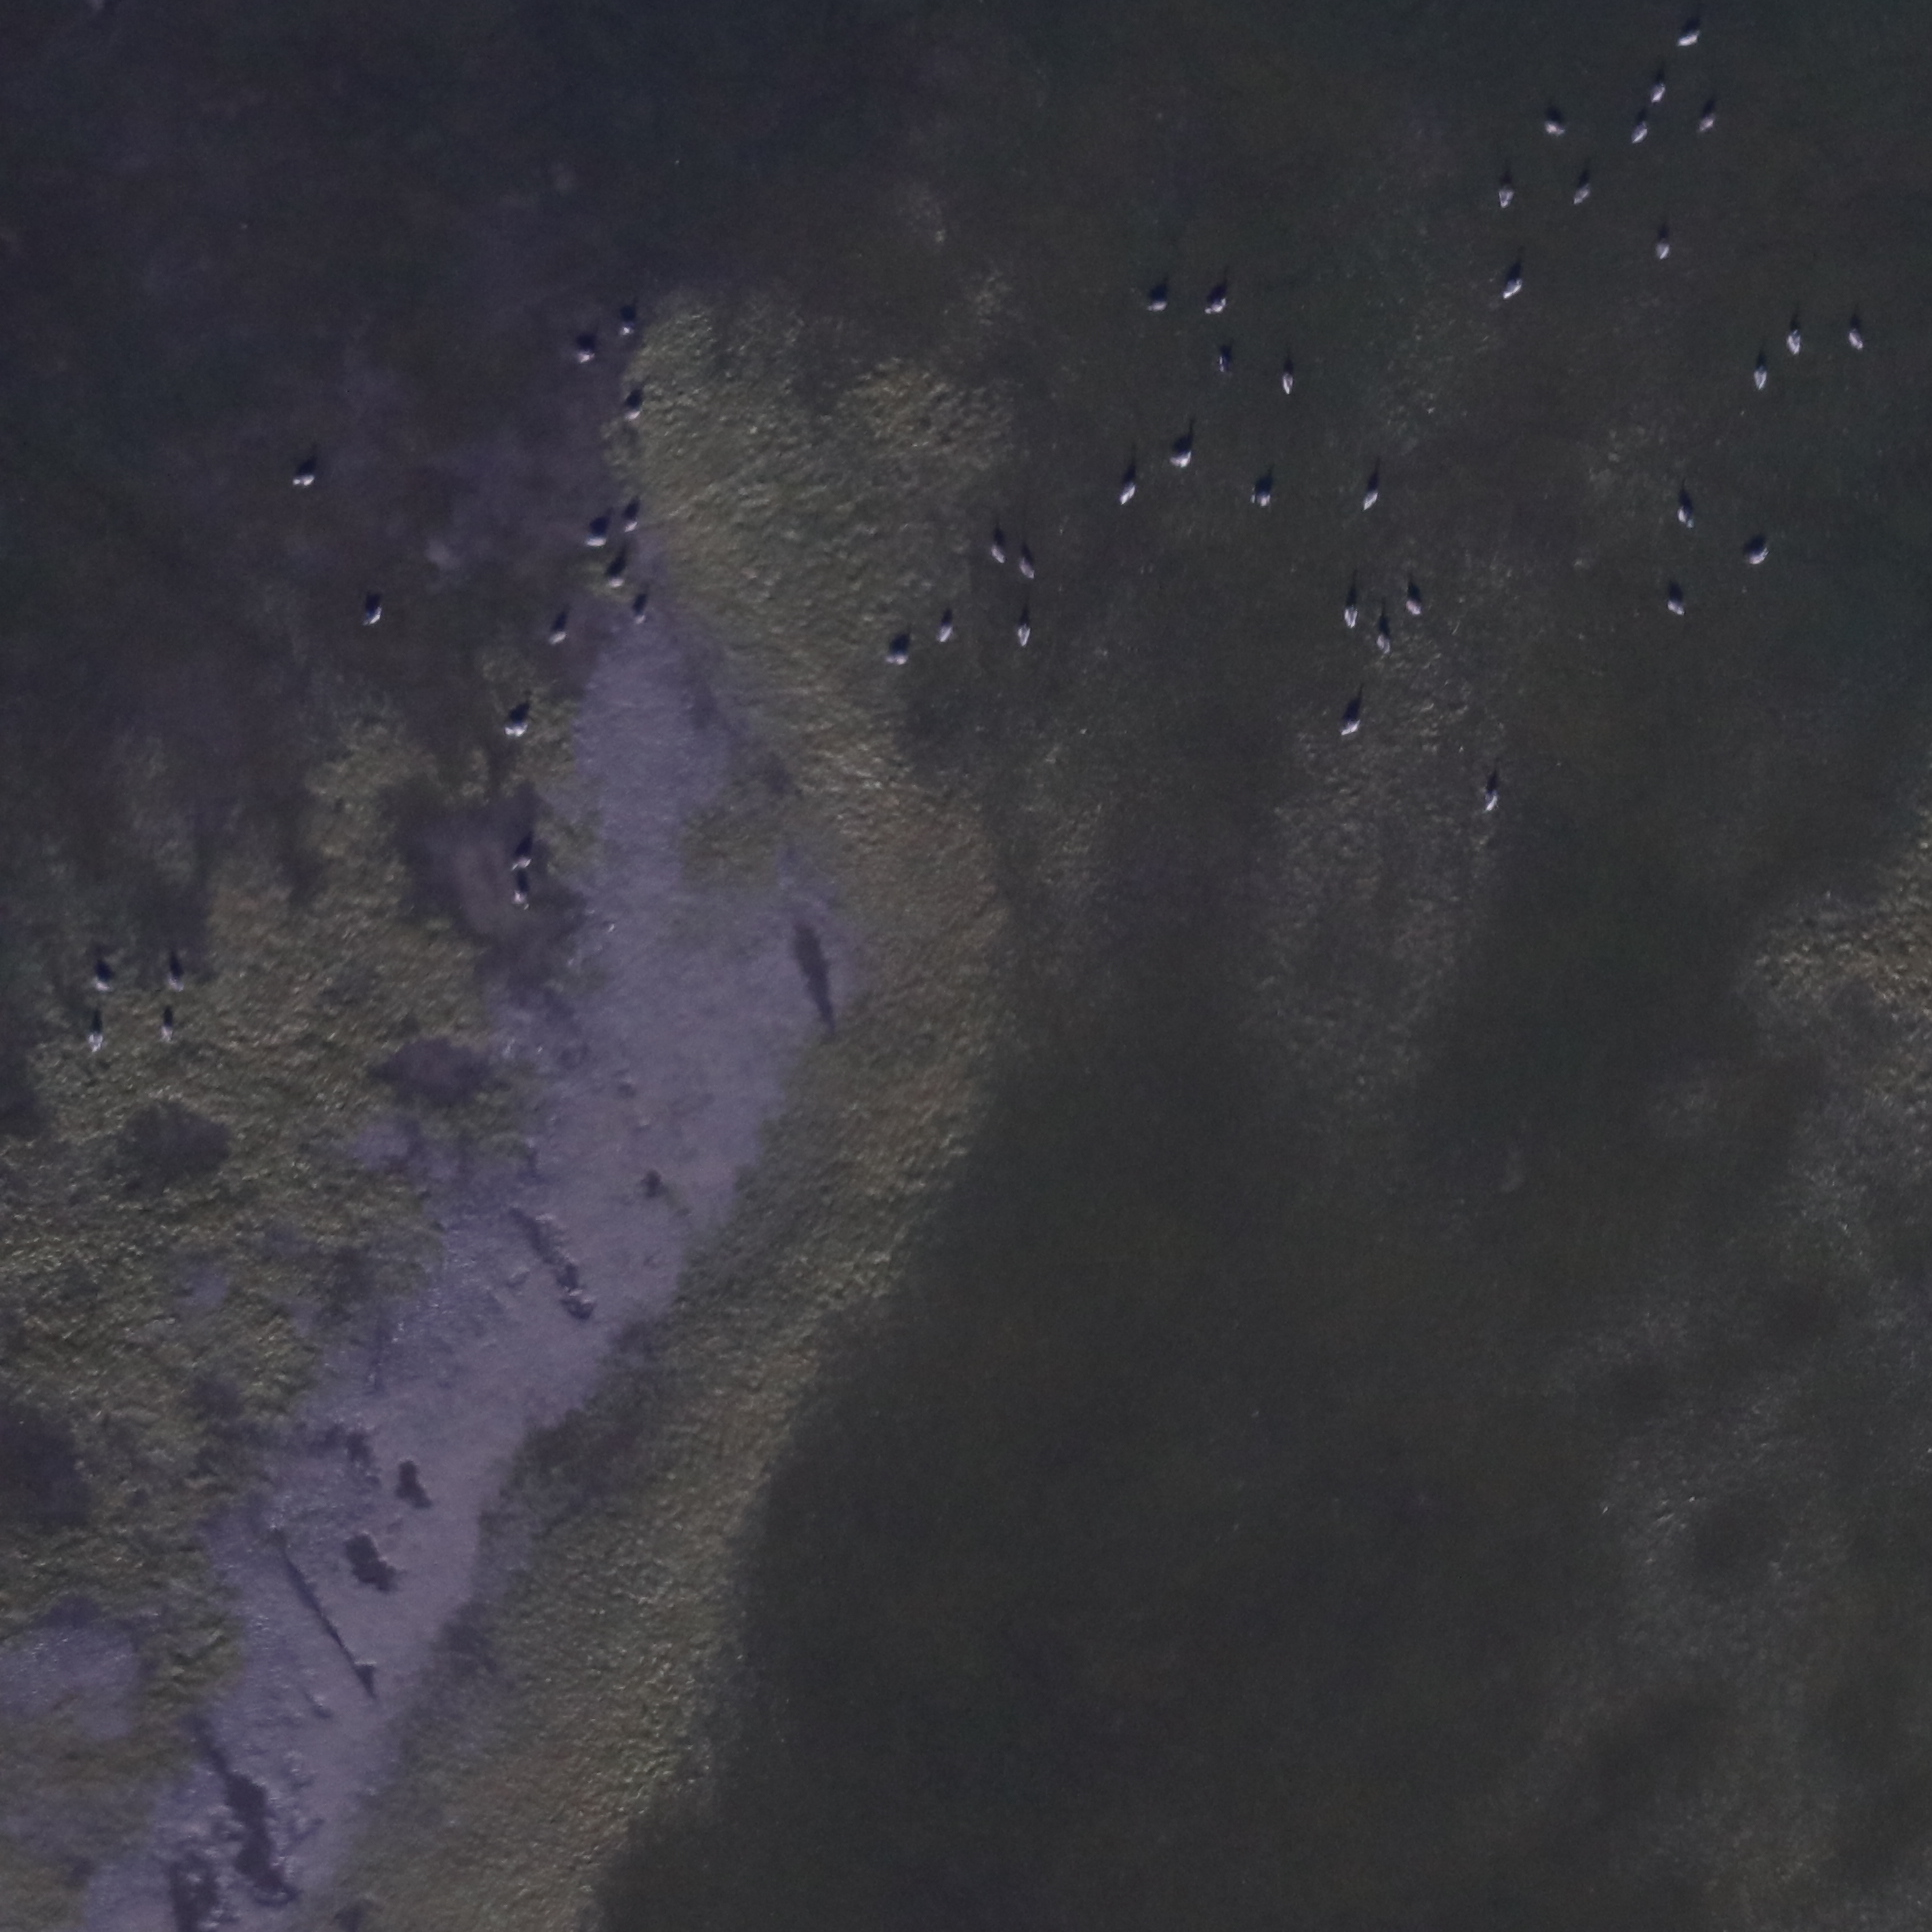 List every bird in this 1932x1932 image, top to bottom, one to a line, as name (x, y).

brant (1690, 40)
brant (1657, 93)
brant (1707, 122)
brant (1555, 130)
brant (1643, 131)
brant (1589, 197)
brant (1511, 199)
brant (1668, 250)
brant (1519, 282)
brant (1163, 303)
brant (1217, 305)
brant (634, 328)
brant (1794, 340)
brant (1853, 341)
brant (590, 361)
brant (1222, 365)
brant (1760, 382)
brant (1293, 384)
brant (632, 406)
brant (1191, 460)
brant (306, 474)
brant (1135, 487)
brant (1260, 496)
brant (1370, 496)
brant (1691, 518)
brant (638, 528)
brant (595, 532)
brant (1757, 548)
brant (991, 552)
brant (1024, 574)
brant (613, 576)
brant (1680, 606)
brant (1417, 607)
brant (1358, 612)
brant (642, 614)
brant (378, 620)
brant (550, 628)
brant (938, 634)
brant (1385, 638)
brant (1023, 641)
brant (898, 654)
brant (516, 723)
brant (1351, 728)
brant (1492, 794)
brant (520, 859)
brant (519, 903)
brant (101, 976)
brant (180, 977)
brant (166, 1025)
brant (94, 1042)